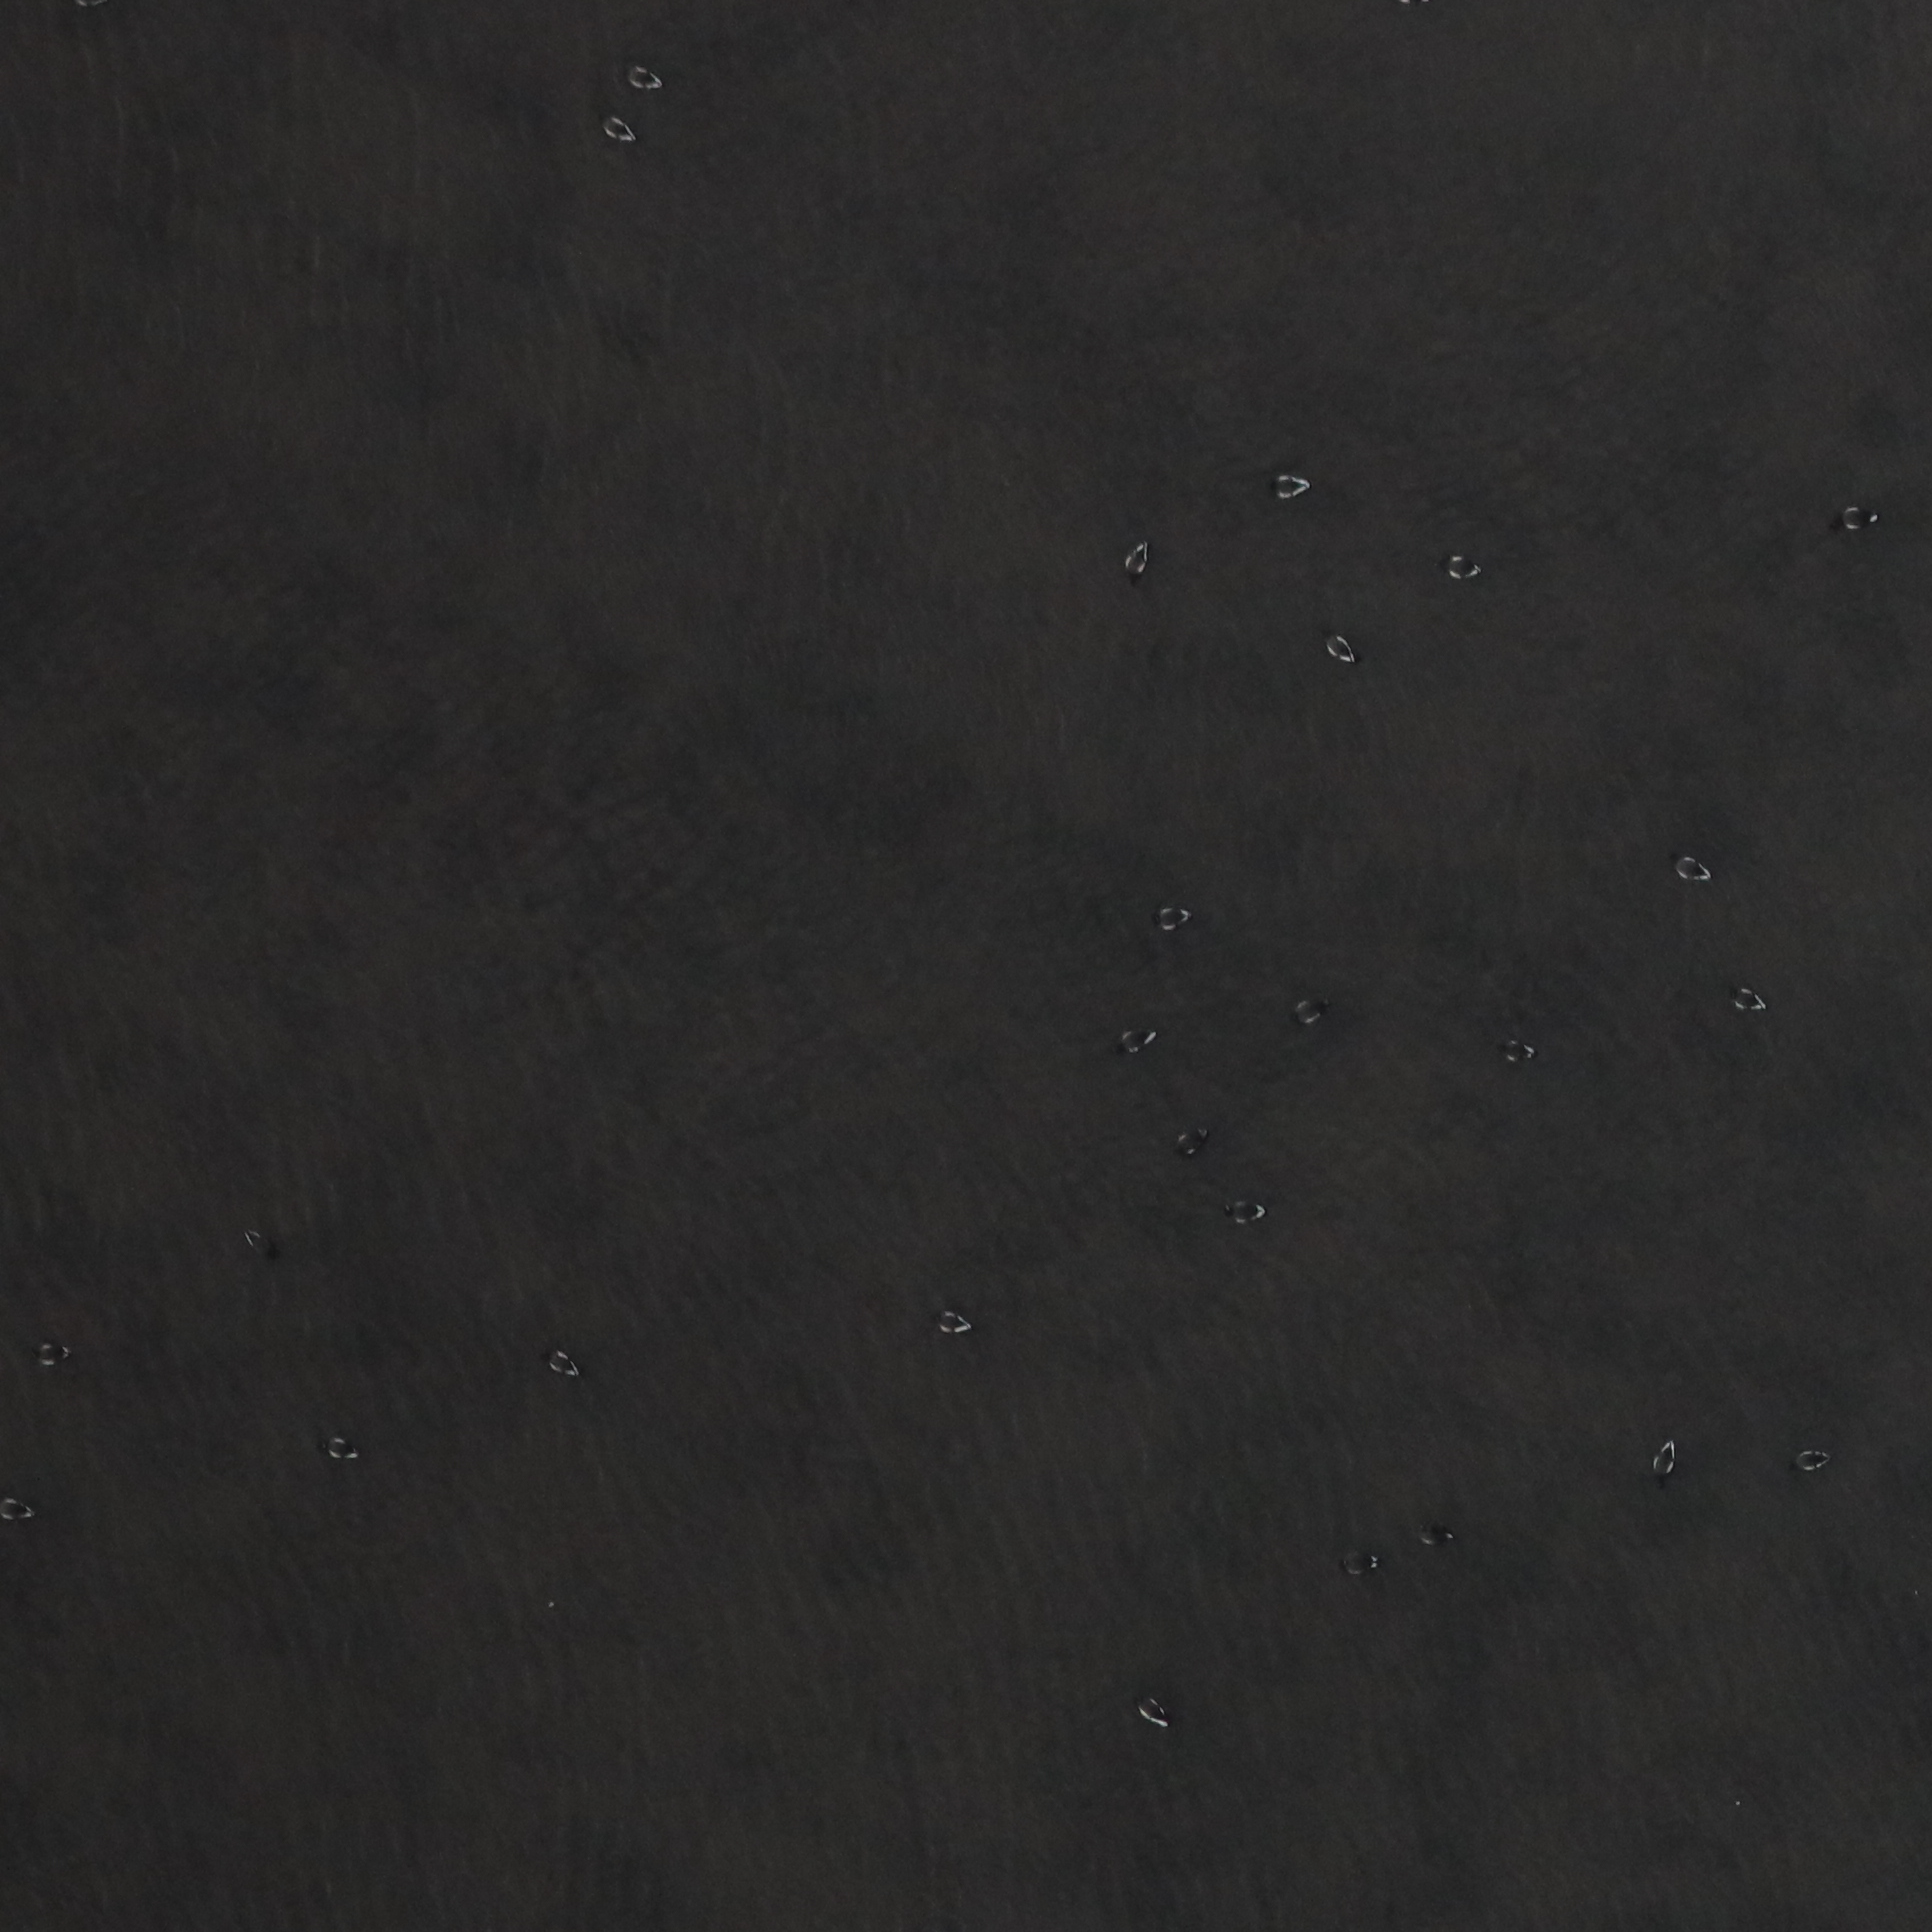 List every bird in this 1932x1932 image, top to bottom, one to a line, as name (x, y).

brant (642, 79)
brant (618, 128)
brant (1288, 487)
brant (1857, 519)
brant (1136, 562)
brant (1461, 566)
brant (1342, 647)
brant (1689, 867)
brant (1172, 918)
brant (1746, 999)
brant (1309, 1011)
brant (1134, 1040)
brant (1518, 1050)
brant (1189, 1142)
brant (1244, 1212)
brant (265, 1246)
brant (951, 1322)
brant (51, 1354)
brant (563, 1363)
brant (340, 1448)
brant (1663, 1461)
brant (1809, 1461)
brant (8, 1506)
brant (1436, 1534)
brant (1358, 1560)
brant (1154, 1711)